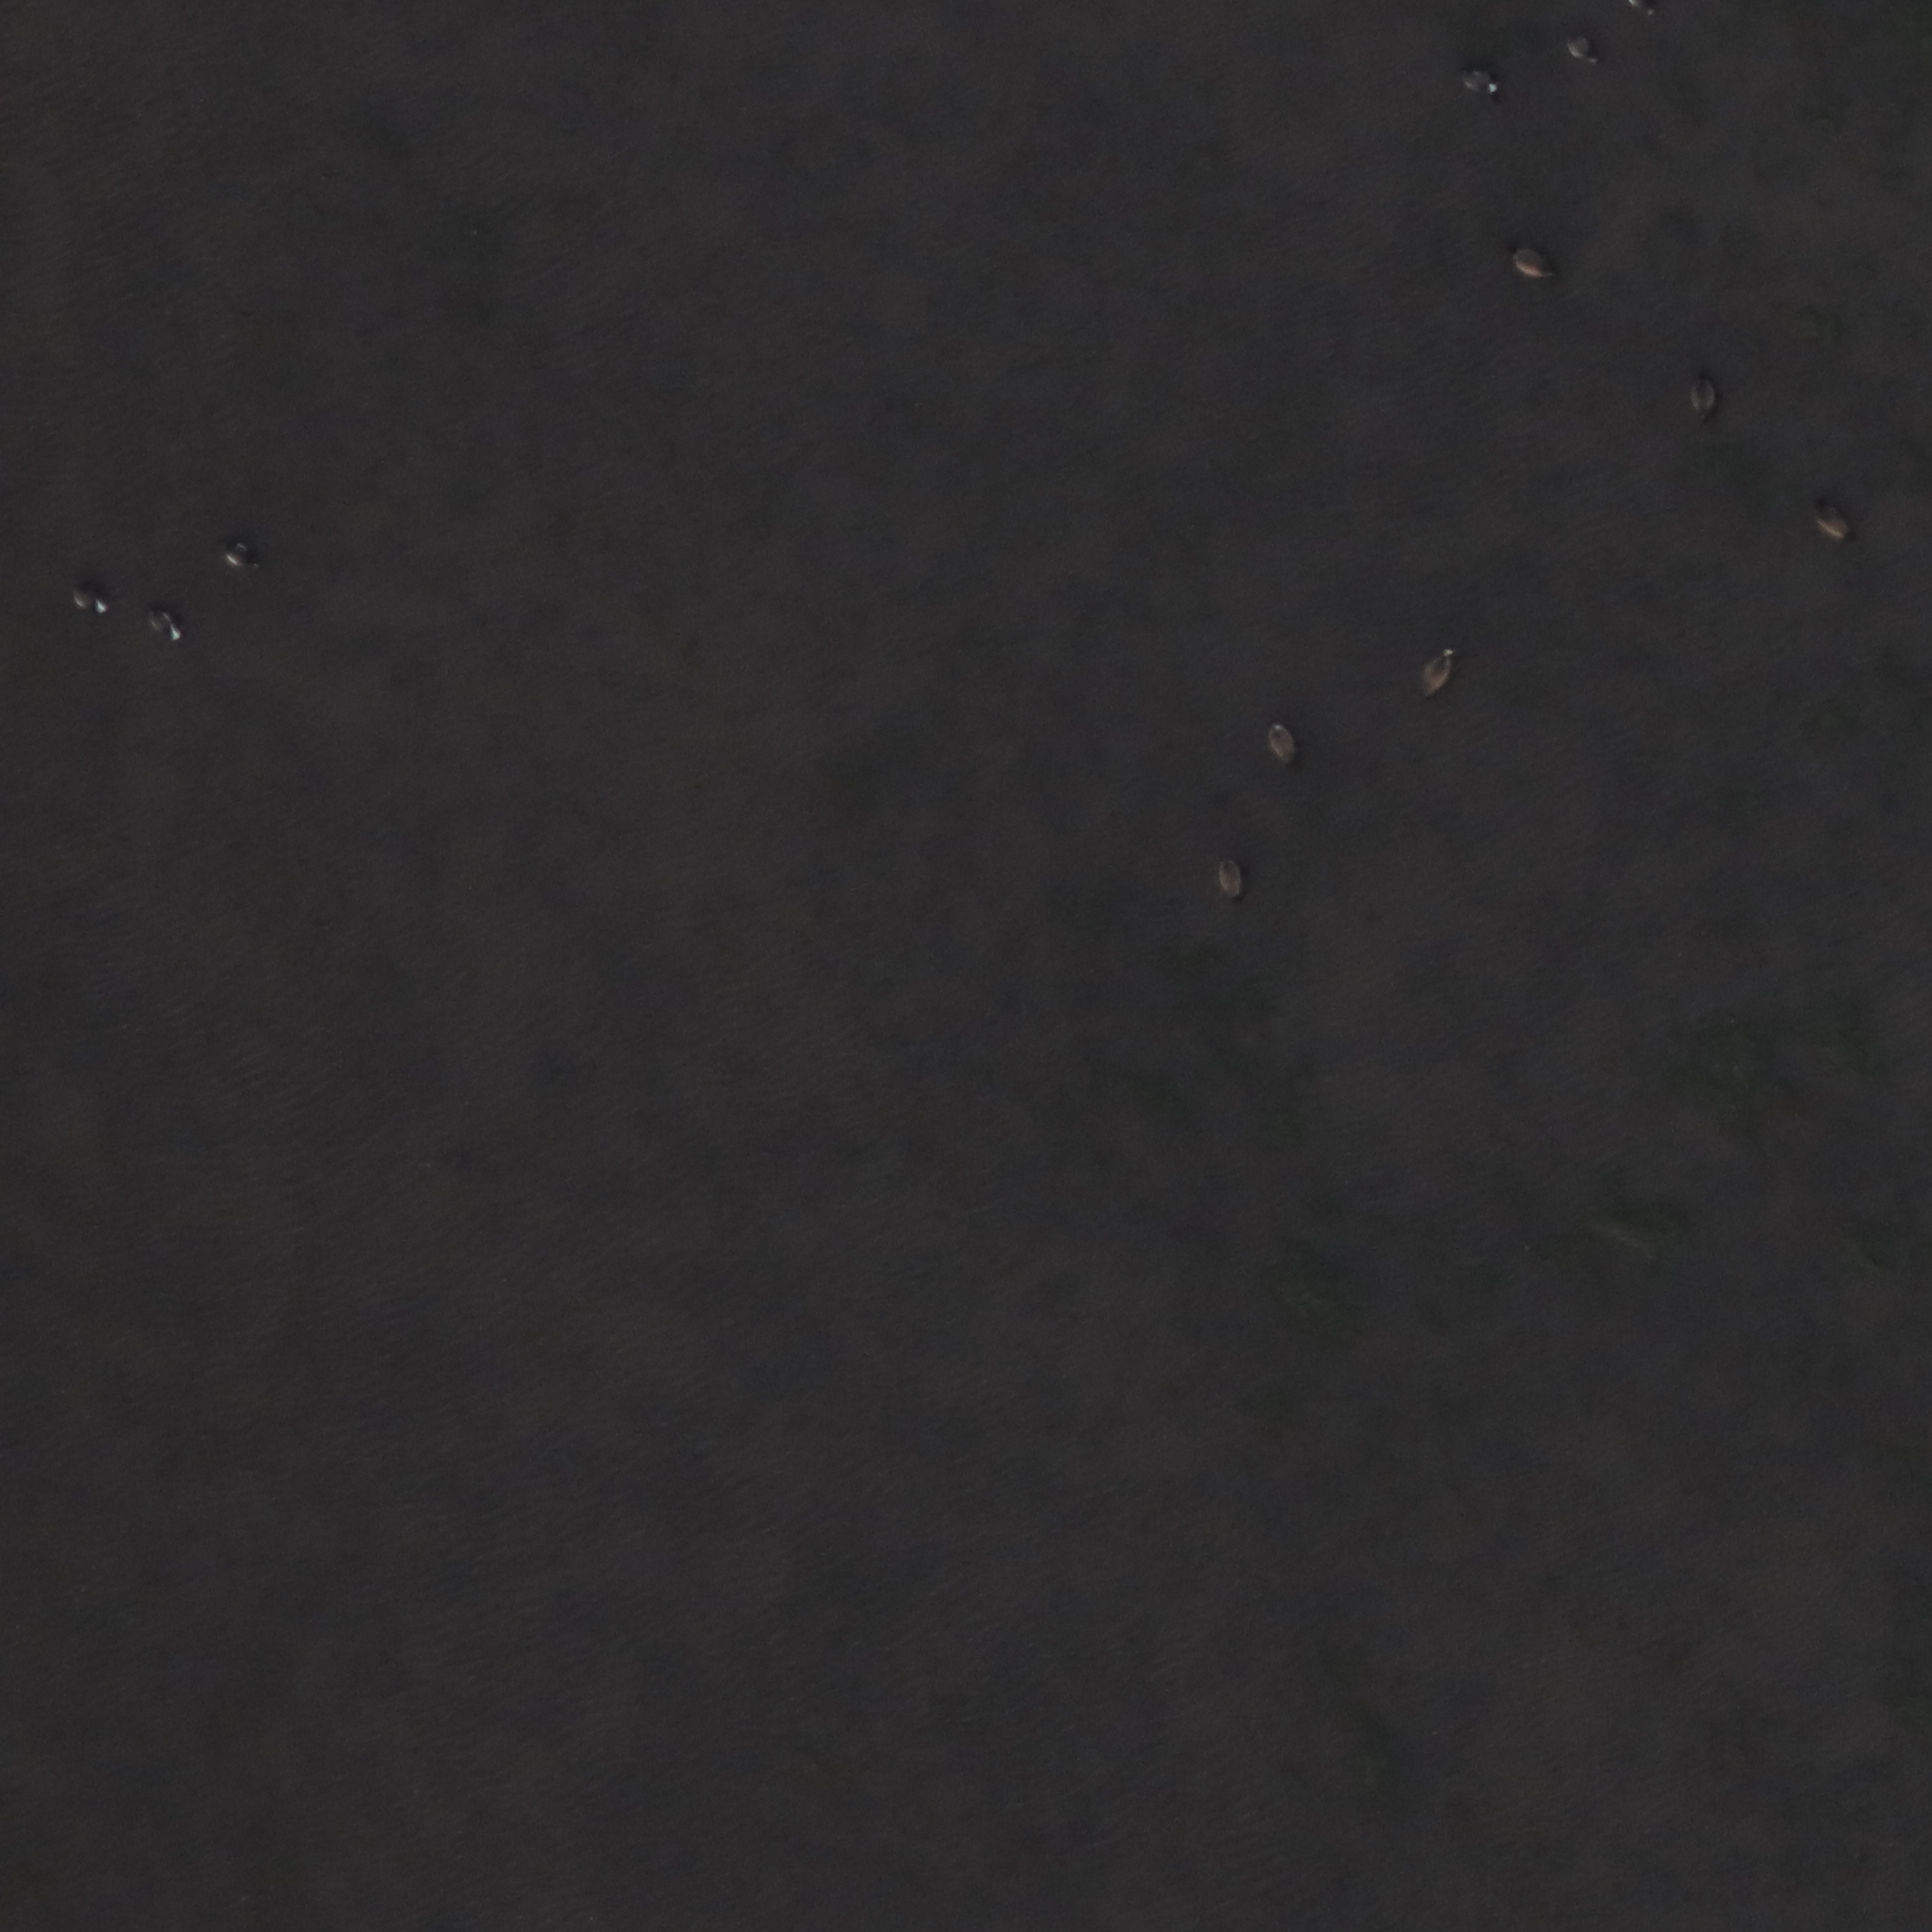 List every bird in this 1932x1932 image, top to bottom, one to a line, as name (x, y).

brant (1578, 51)
brant (1477, 83)
Canada goose (1531, 262)
Canada goose (1704, 400)
Canada goose (1828, 522)
brant (239, 556)
brant (83, 597)
brant (165, 624)
Canada goose (1435, 672)
Canada goose (1283, 739)
Canada goose (1228, 877)